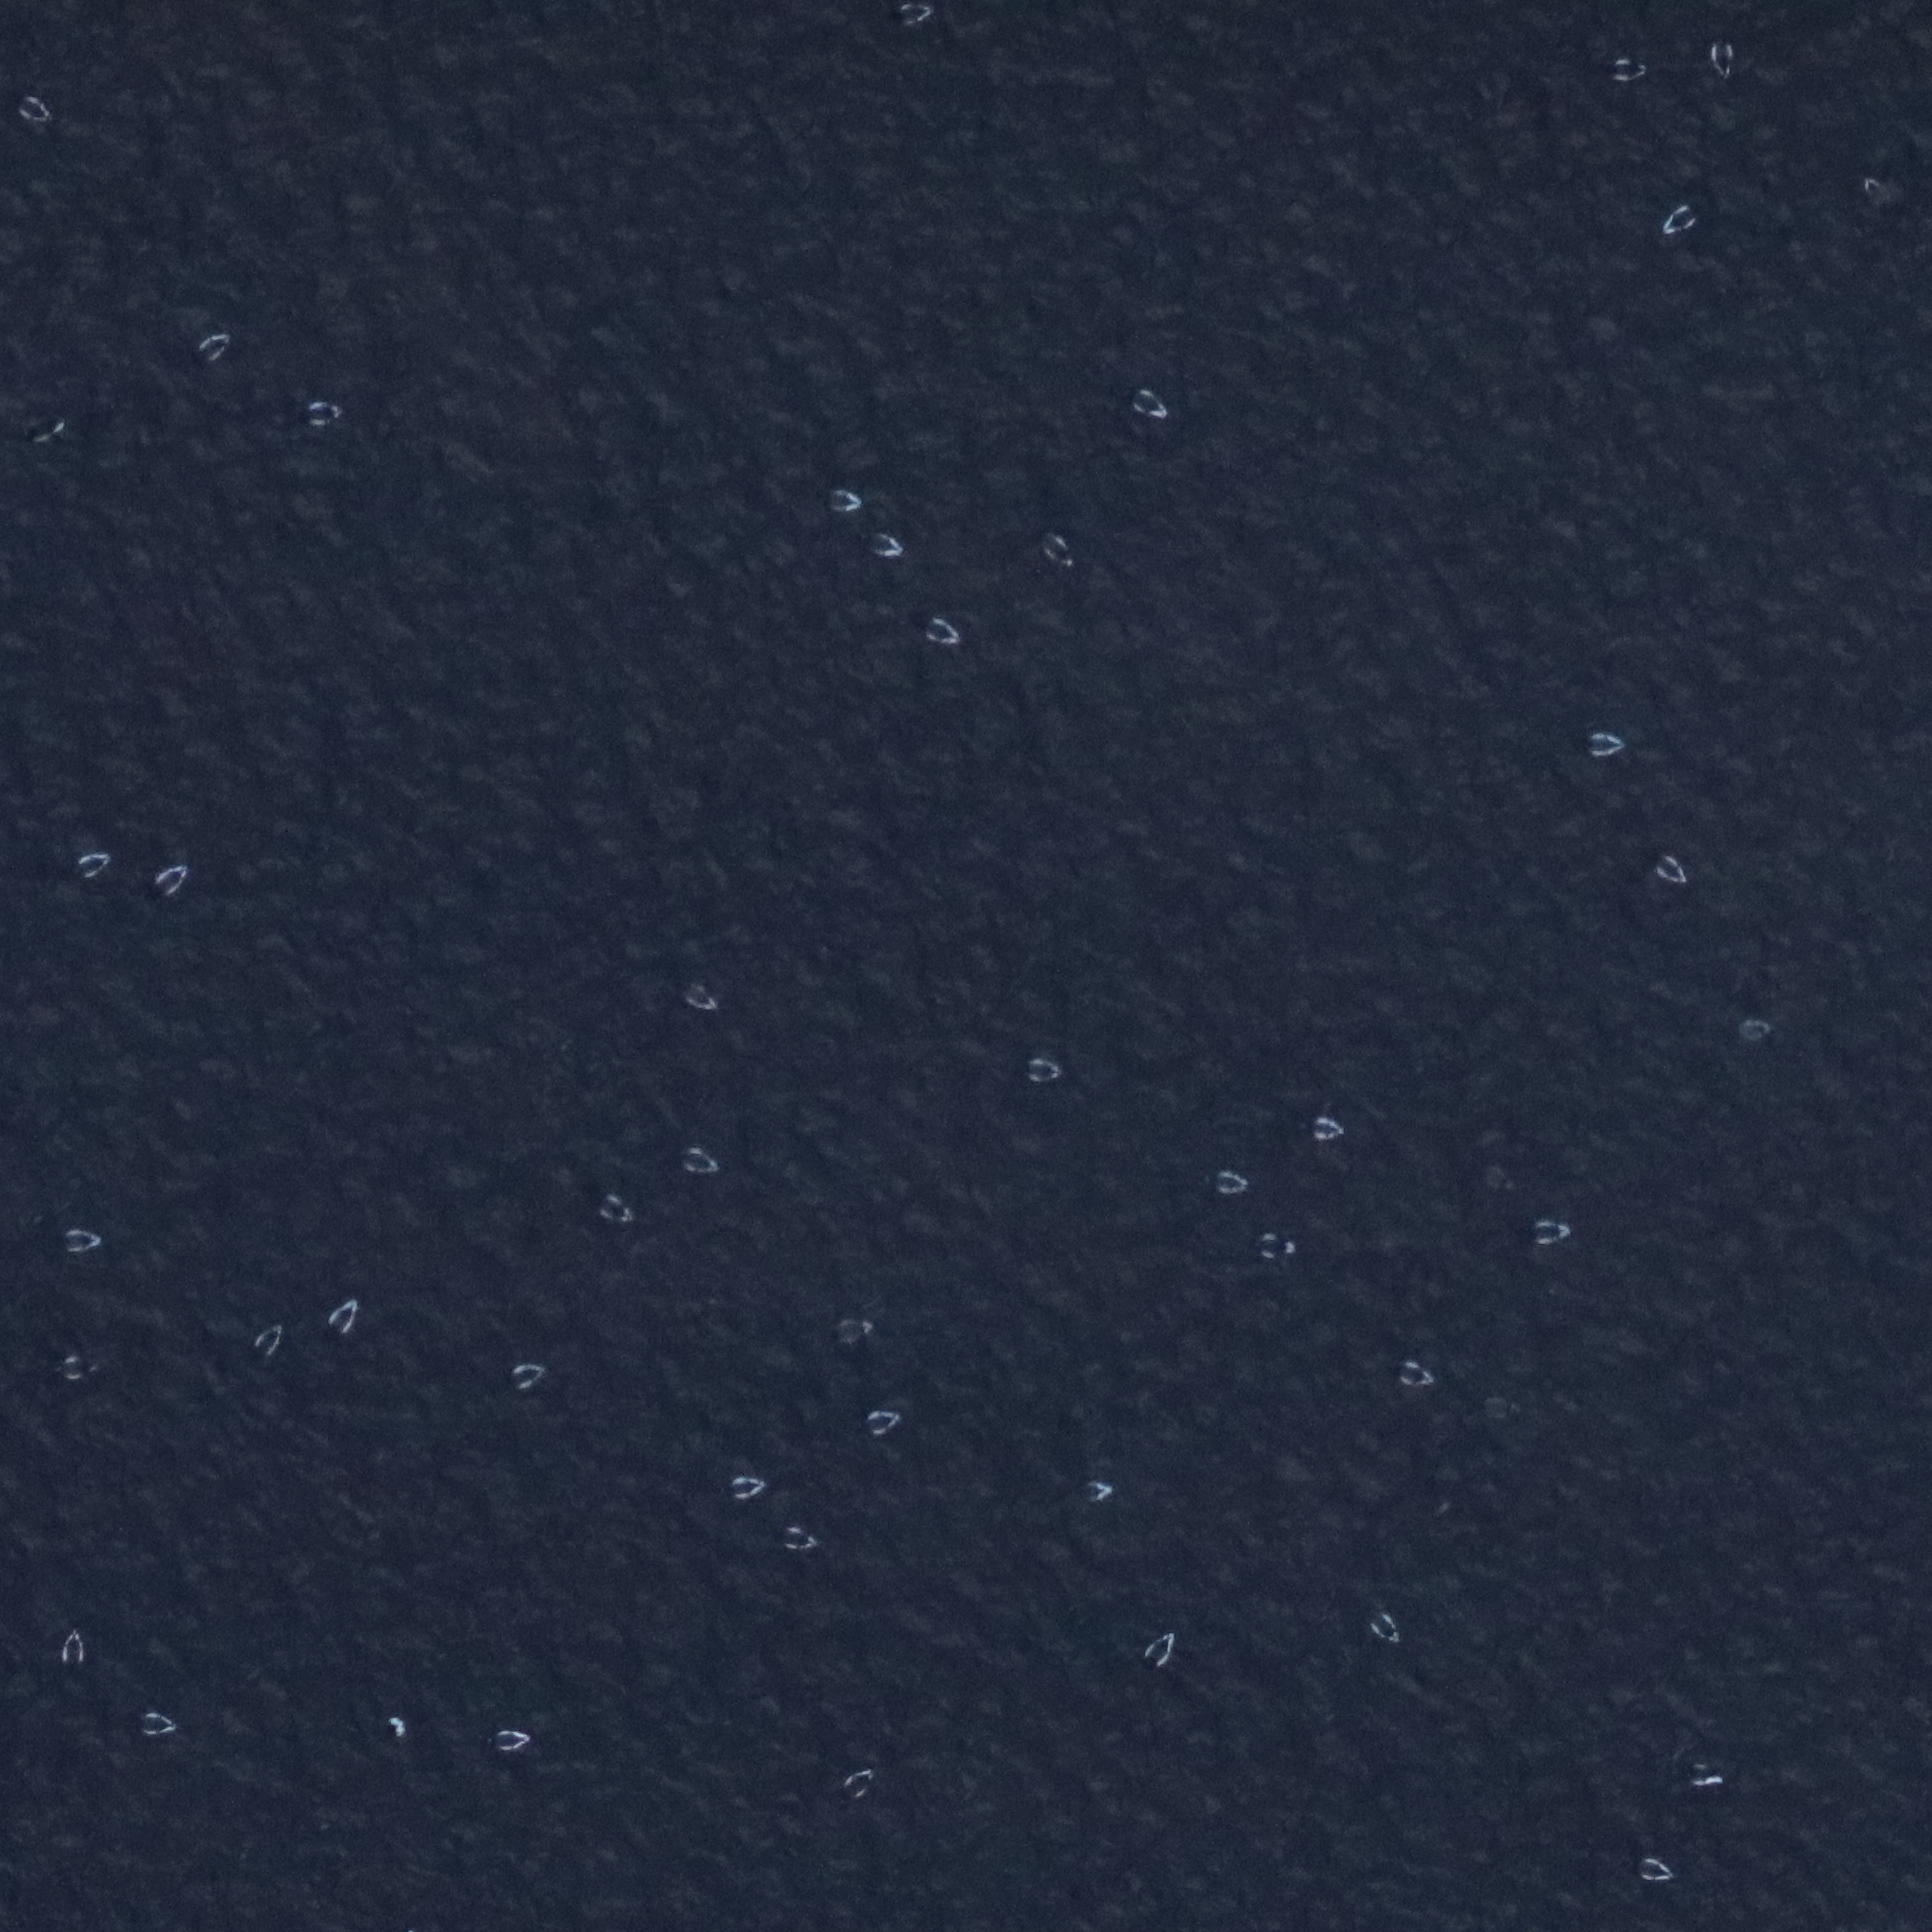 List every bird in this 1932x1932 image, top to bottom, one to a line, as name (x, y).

brant (912, 12)
brant (1722, 54)
brant (1626, 71)
brant (32, 111)
brant (1683, 217)
brant (213, 350)
brant (1148, 402)
brant (321, 415)
brant (39, 426)
brant (842, 501)
brant (882, 543)
brant (1057, 548)
brant (940, 632)
brant (1603, 745)
brant (92, 866)
brant (1669, 867)
brant (168, 882)
brant (701, 997)
brant (1753, 1027)
brant (1045, 1070)
brant (1328, 1131)
brant (698, 1163)
brant (1228, 1183)
brant (617, 1210)
brant (1548, 1233)
brant (78, 1240)
brant (1271, 1245)
brant (343, 1320)
brant (851, 1330)
brant (268, 1343)
brant (74, 1368)
brant (1413, 1375)
brant (527, 1376)
brant (879, 1424)
brant (746, 1486)
brant (1095, 1491)
brant (796, 1535)
brant (1382, 1622)
brant (74, 1650)
brant (1160, 1651)
brant (154, 1724)
brant (388, 1729)
brant (508, 1740)
brant (1703, 1775)
brant (857, 1785)
brant (1654, 1869)